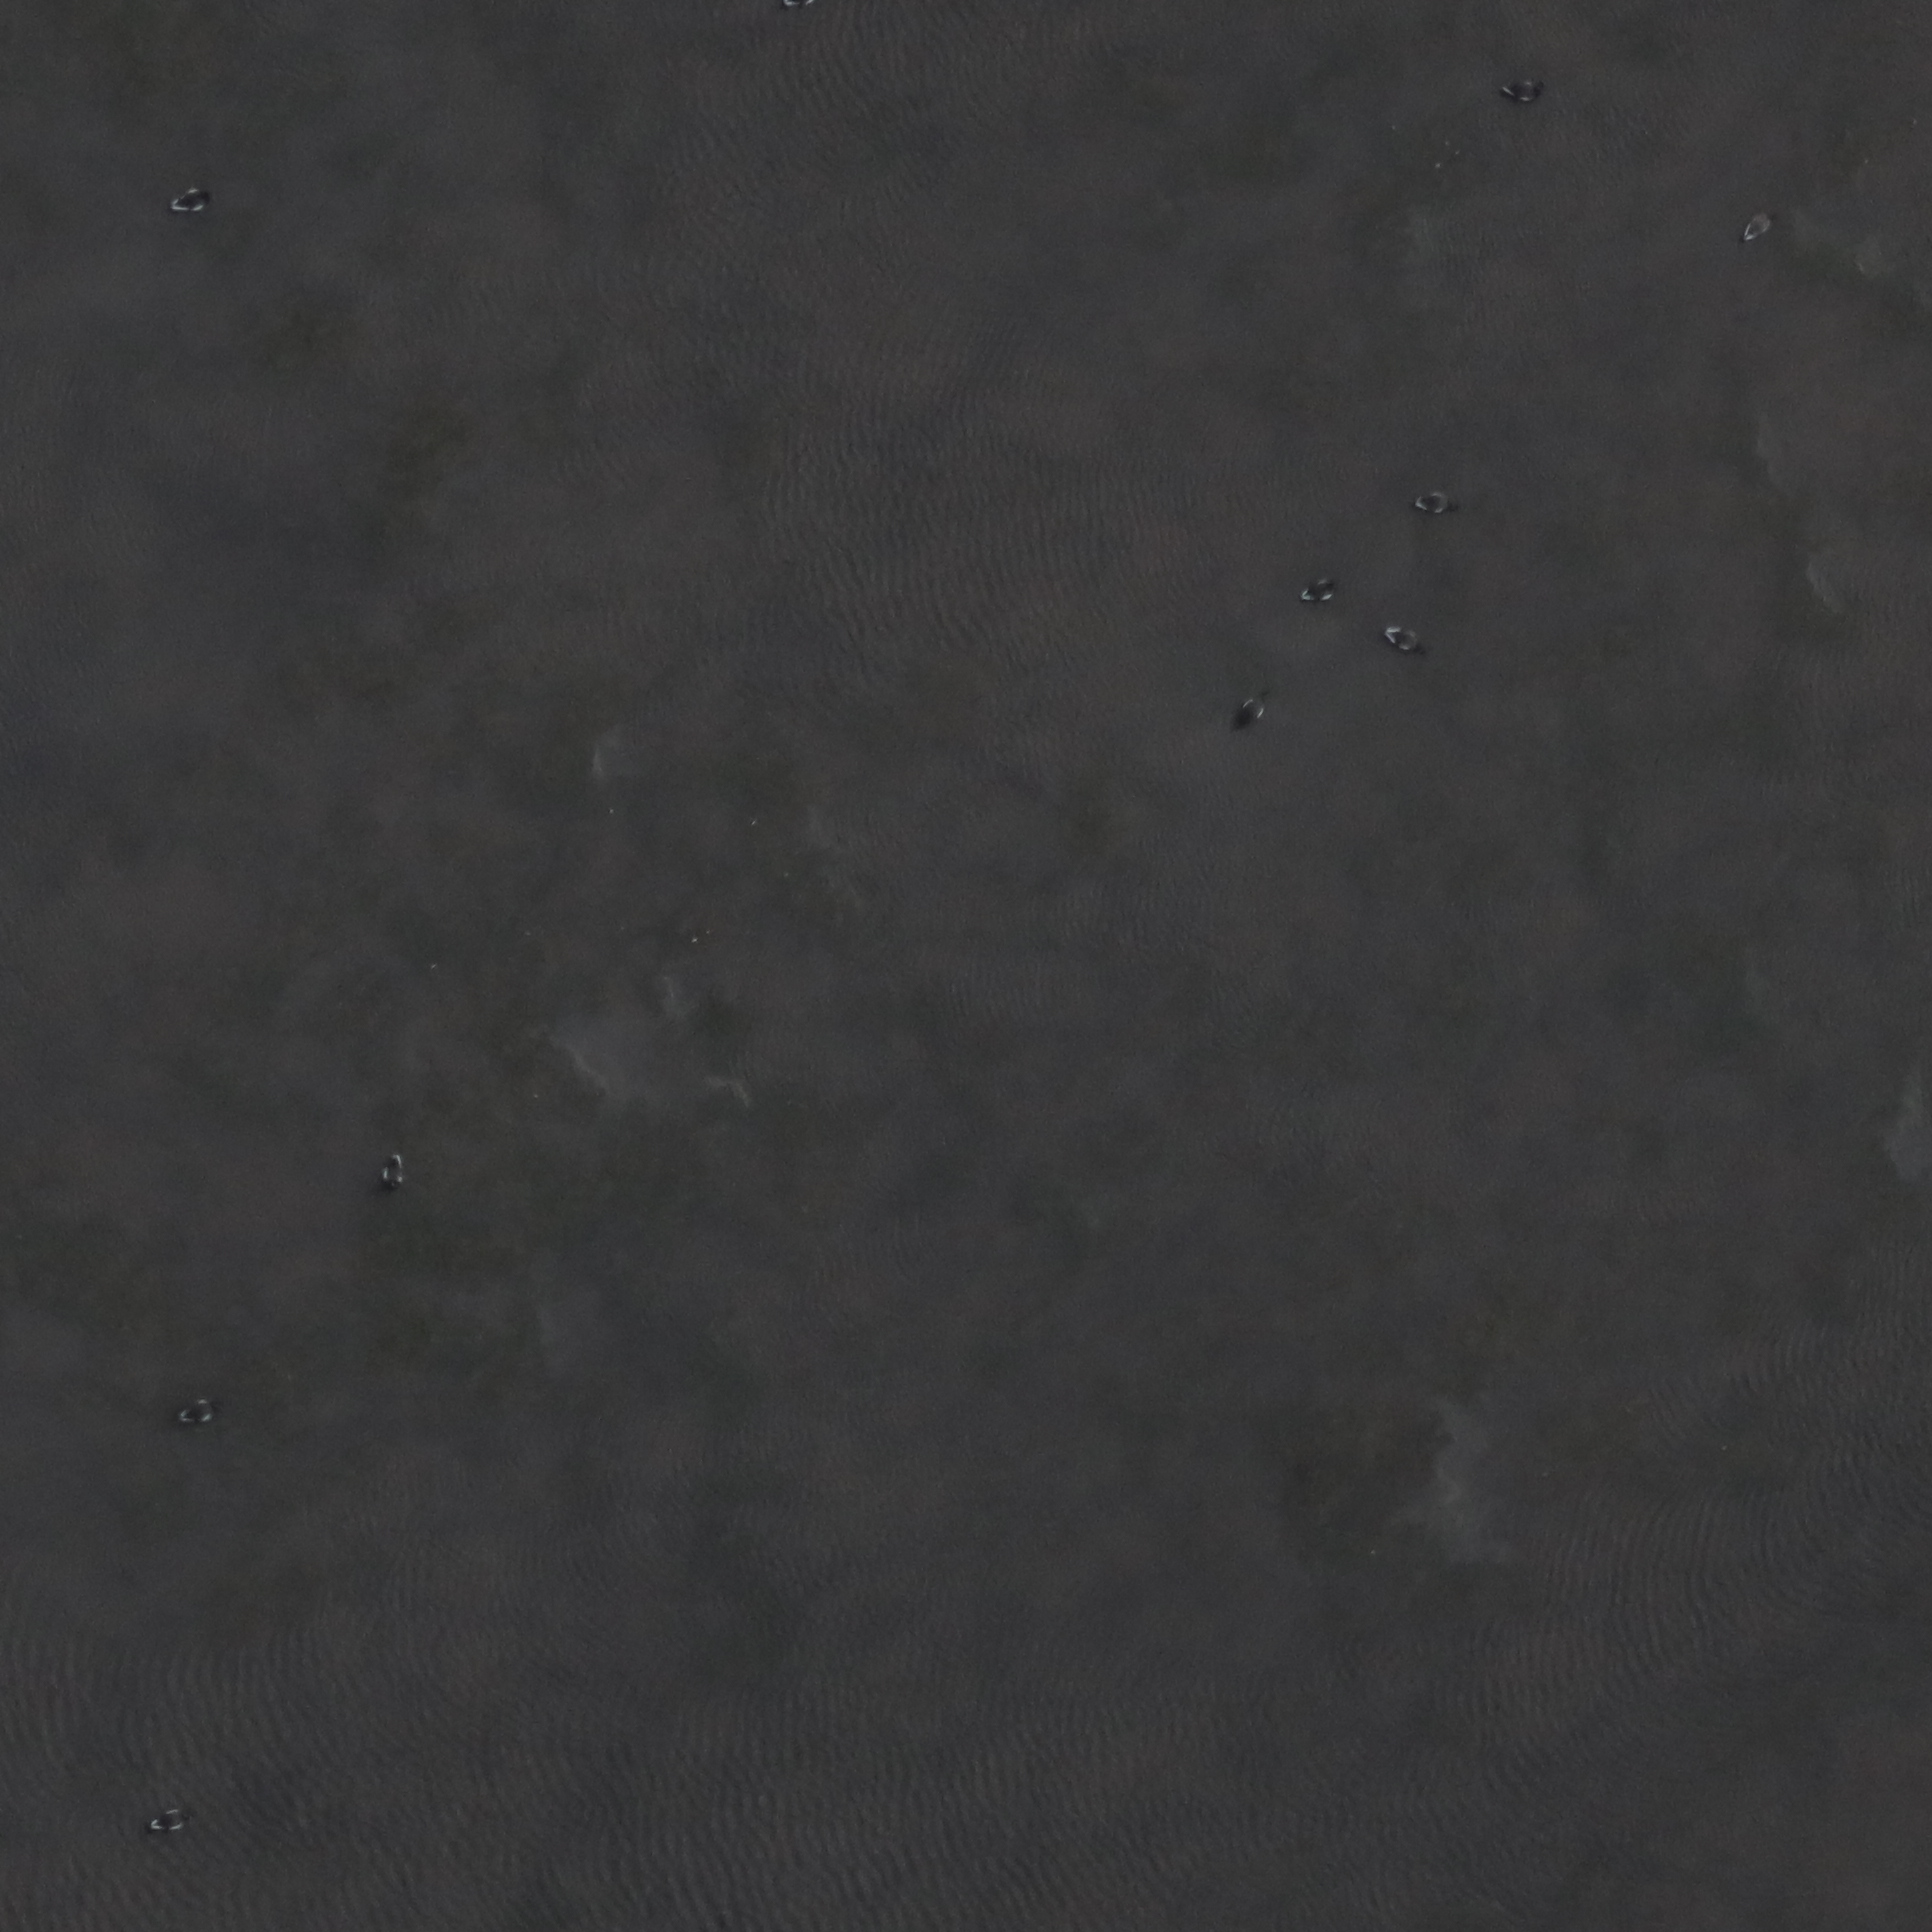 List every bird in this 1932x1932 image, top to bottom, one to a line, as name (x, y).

brant (1525, 86)
brant (190, 201)
brant (1755, 223)
brant (1436, 500)
brant (1317, 592)
brant (1403, 640)
brant (1253, 714)
brant (393, 1176)
brant (199, 1411)
brant (170, 1820)